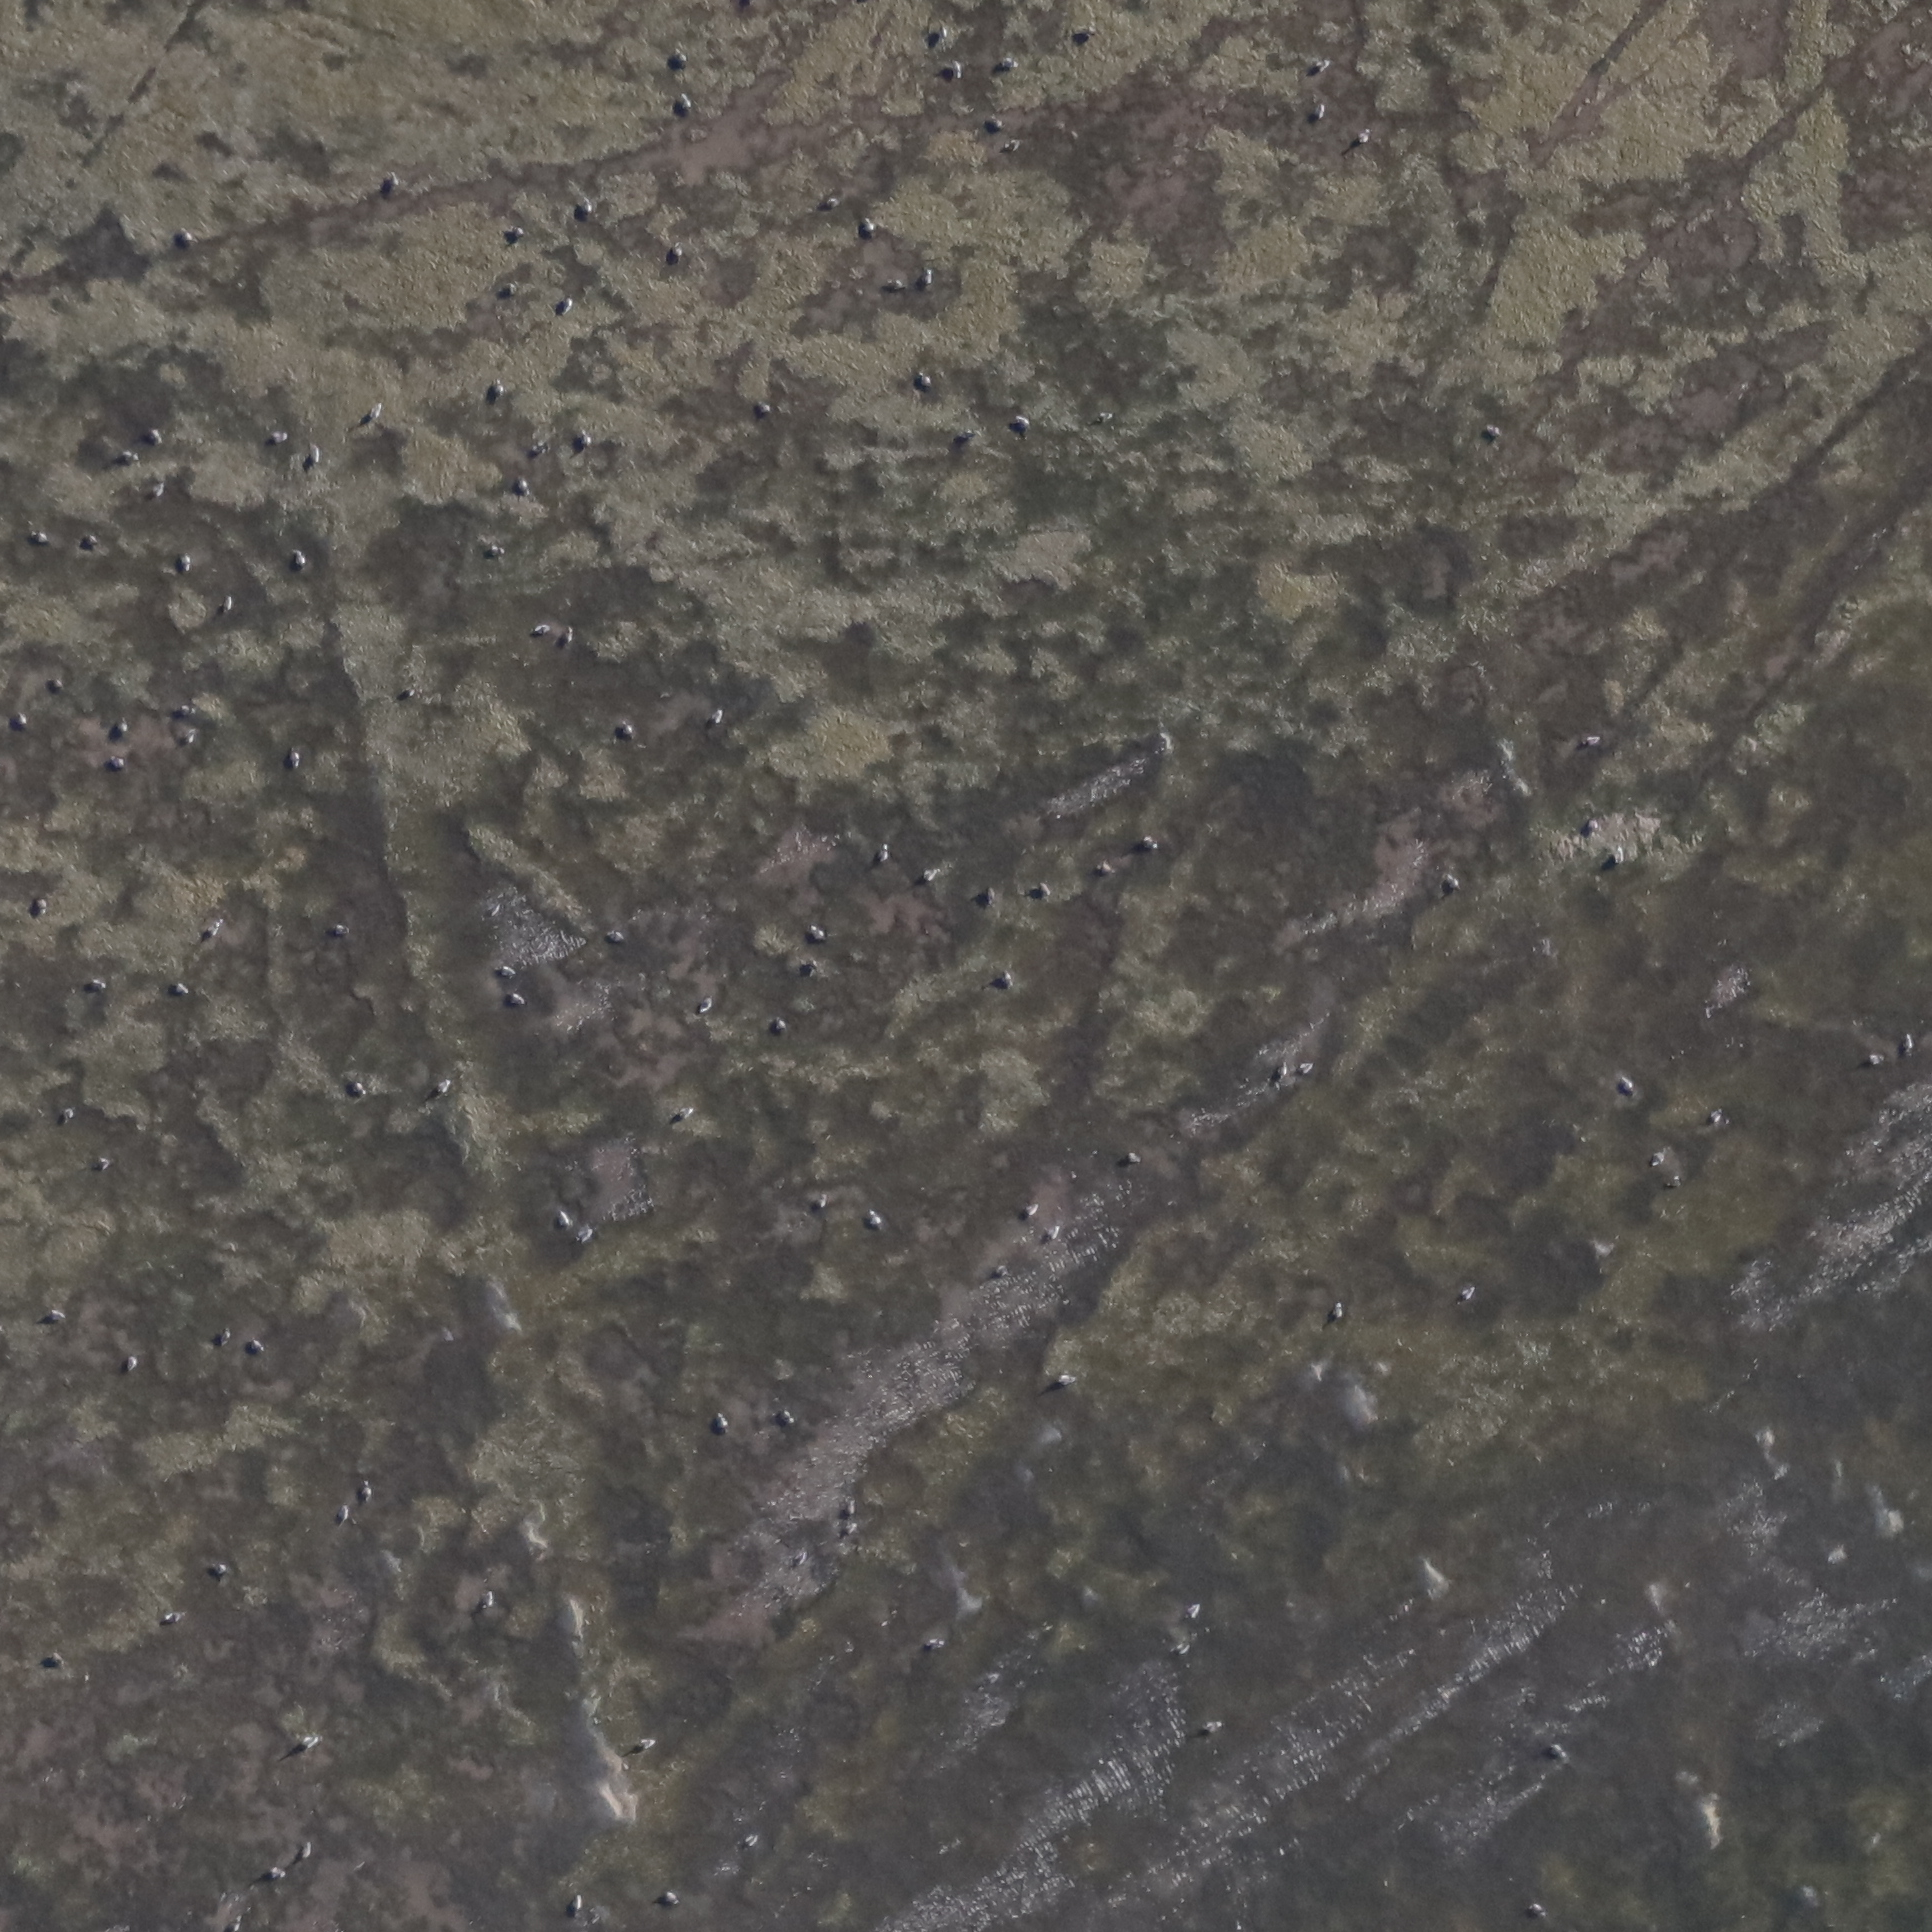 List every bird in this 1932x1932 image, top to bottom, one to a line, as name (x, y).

brant (942, 29)
brant (1082, 37)
brant (1325, 58)
brant (678, 60)
brant (1007, 68)
brant (963, 75)
brant (693, 107)
brant (1330, 114)
brant (996, 123)
brant (1372, 140)
brant (1019, 148)
brant (401, 180)
brant (834, 204)
brant (595, 205)
brant (874, 226)
brant (523, 228)
brant (187, 238)
brant (685, 258)
brant (512, 277)
brant (931, 277)
brant (901, 286)
brant (569, 310)
brant (931, 377)
brant (503, 385)
brant (767, 409)
brant (377, 413)
brant (1110, 414)
brant (1028, 417)
brant (1504, 430)
brant (963, 432)
brant (159, 434)
brant (272, 437)
brant (542, 437)
brant (587, 438)
brant (309, 446)
brant (137, 456)
brant (161, 490)
brant (522, 490)
brant (33, 531)
brant (89, 534)
brant (498, 548)
brant (176, 558)
brant (302, 561)
brant (226, 607)
brant (537, 629)
brant (563, 639)
brant (416, 690)
brant (62, 692)
brant (188, 709)
brant (26, 718)
brant (714, 718)
brant (125, 724)
brant (621, 728)
brant (1598, 742)
brant (199, 744)
brant (118, 760)
brant (299, 760)
brant (1592, 828)
brant (1153, 842)
brant (1629, 856)
brant (881, 857)
brant (1112, 868)
brant (937, 880)
brant (1457, 889)
brant (991, 893)
brant (1045, 898)
brant (493, 908)
brant (52, 909)
brant (349, 925)
brant (212, 930)
brant (821, 932)
brant (626, 934)
brant (506, 966)
brant (816, 979)
brant (1014, 984)
brant (97, 991)
brant (181, 992)
brant (519, 1001)
brant (705, 1008)
brant (782, 1027)
brant (1910, 1042)
brant (1882, 1060)
brant (1300, 1072)
brant (1278, 1077)
brant (447, 1080)
brant (361, 1082)
brant (1630, 1090)
brant (683, 1112)
brant (1728, 1119)
brant (64, 1122)
brant (1658, 1152)
brant (1130, 1160)
brant (103, 1164)
brant (1679, 1178)
brant (823, 1200)
brant (561, 1213)
brant (1037, 1213)
brant (874, 1218)
brant (1054, 1228)
brant (588, 1241)
brant (1006, 1273)
brant (1469, 1299)
brant (67, 1313)
brant (1341, 1314)
brant (0, 1316)
brant (218, 1340)
brant (263, 1345)
brant (124, 1364)
brant (1073, 1376)
brant (791, 1415)
brant (725, 1422)
brant (366, 1495)
brant (853, 1503)
brant (344, 1515)
brant (855, 1533)
brant (804, 1561)
brant (215, 1573)
brant (494, 1595)
brant (1184, 1617)
brant (177, 1625)
brant (937, 1640)
brant (1183, 1651)
brant (57, 1660)
brant (1213, 1719)
brant (1559, 1744)
brant (649, 1745)
brant (313, 1748)
brant (745, 1838)
brant (300, 1853)
brant (284, 1876)
brant (674, 1902)
brant (569, 1905)
brant (1541, 1908)
brant (237, 1925)